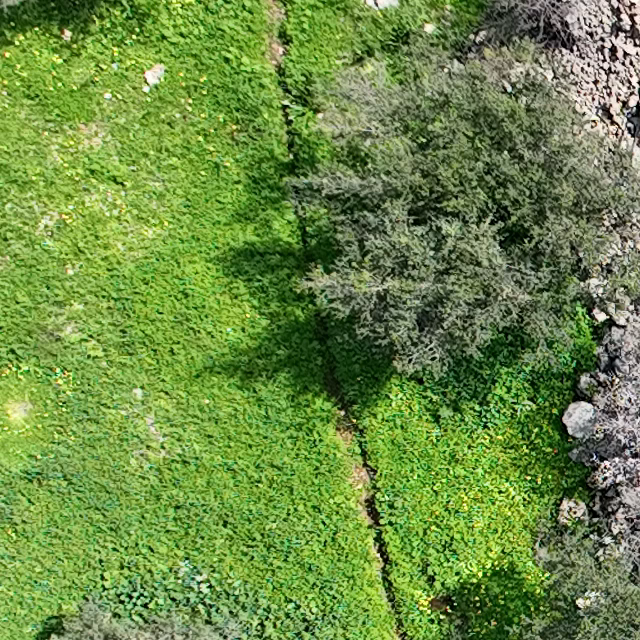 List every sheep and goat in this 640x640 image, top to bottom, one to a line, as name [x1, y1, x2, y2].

None